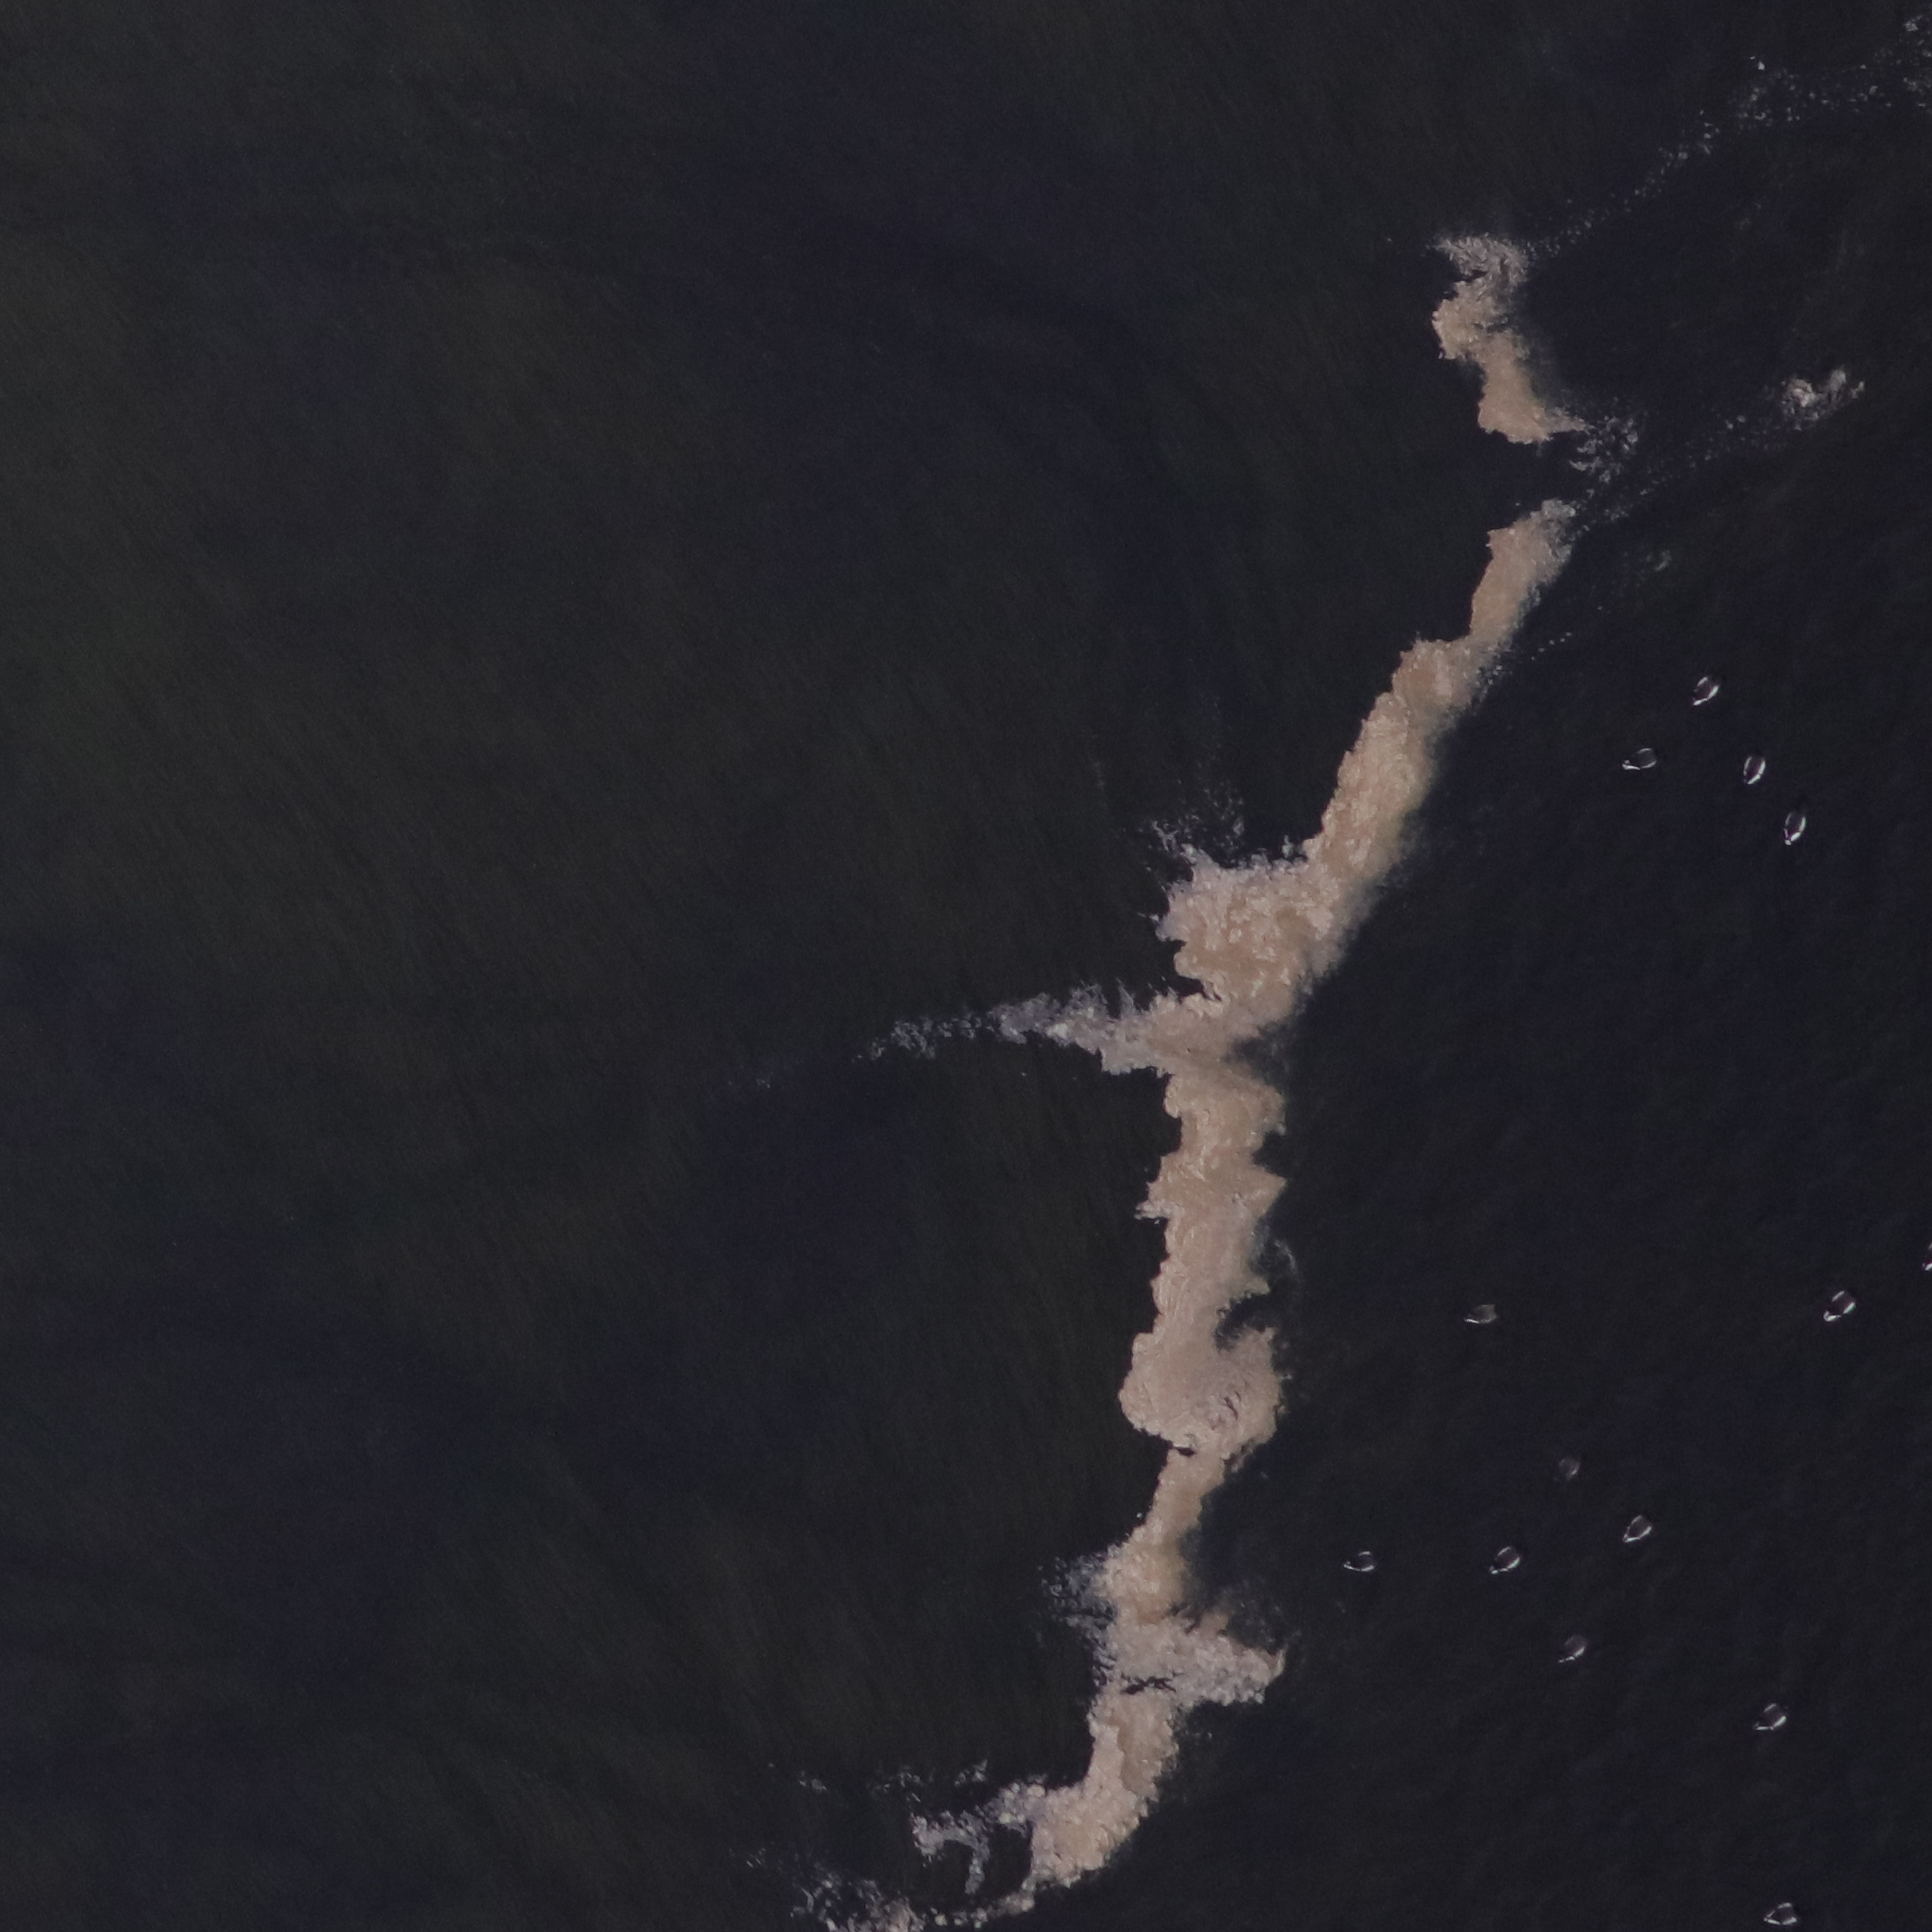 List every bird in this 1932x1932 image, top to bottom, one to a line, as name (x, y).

brant (1705, 690)
brant (1644, 759)
brant (1754, 767)
brant (1792, 825)
brant (1841, 1304)
brant (1484, 1315)
brant (1566, 1469)
brant (1638, 1528)
brant (1505, 1558)
brant (1363, 1561)
brant (1574, 1644)
brant (1772, 1714)
brant (1783, 1915)